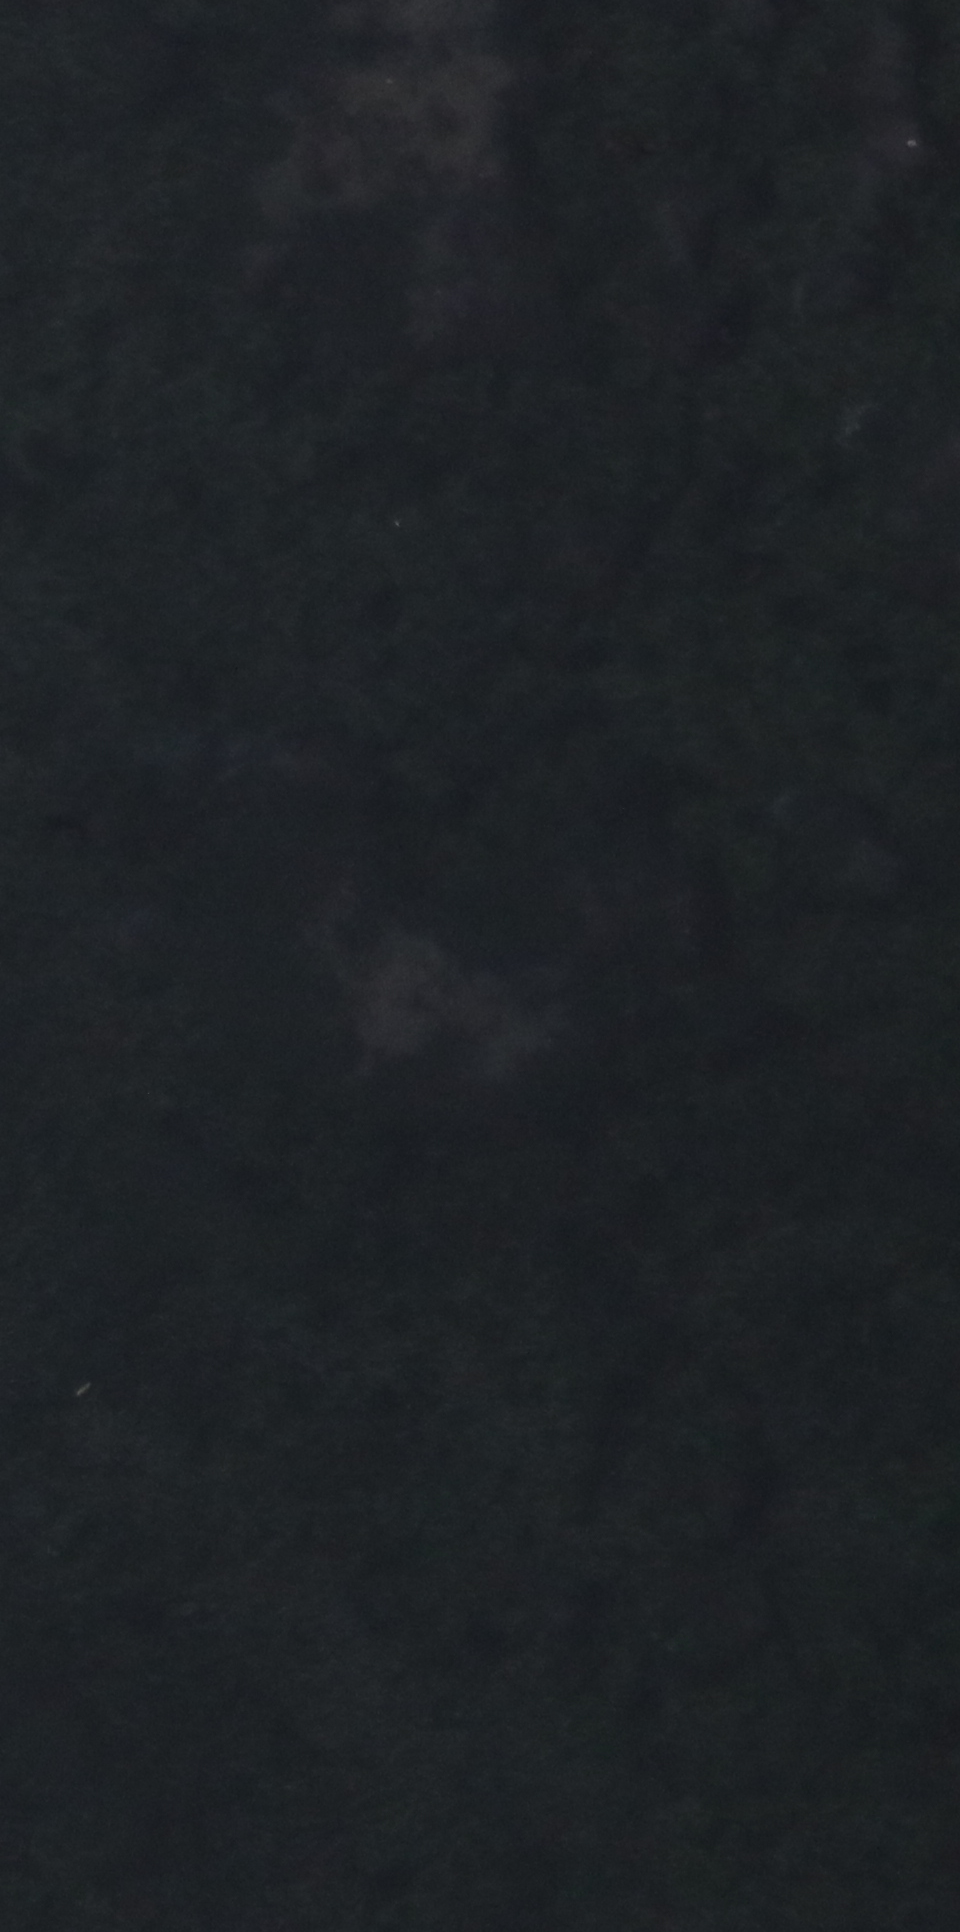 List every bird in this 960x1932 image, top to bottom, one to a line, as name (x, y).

None